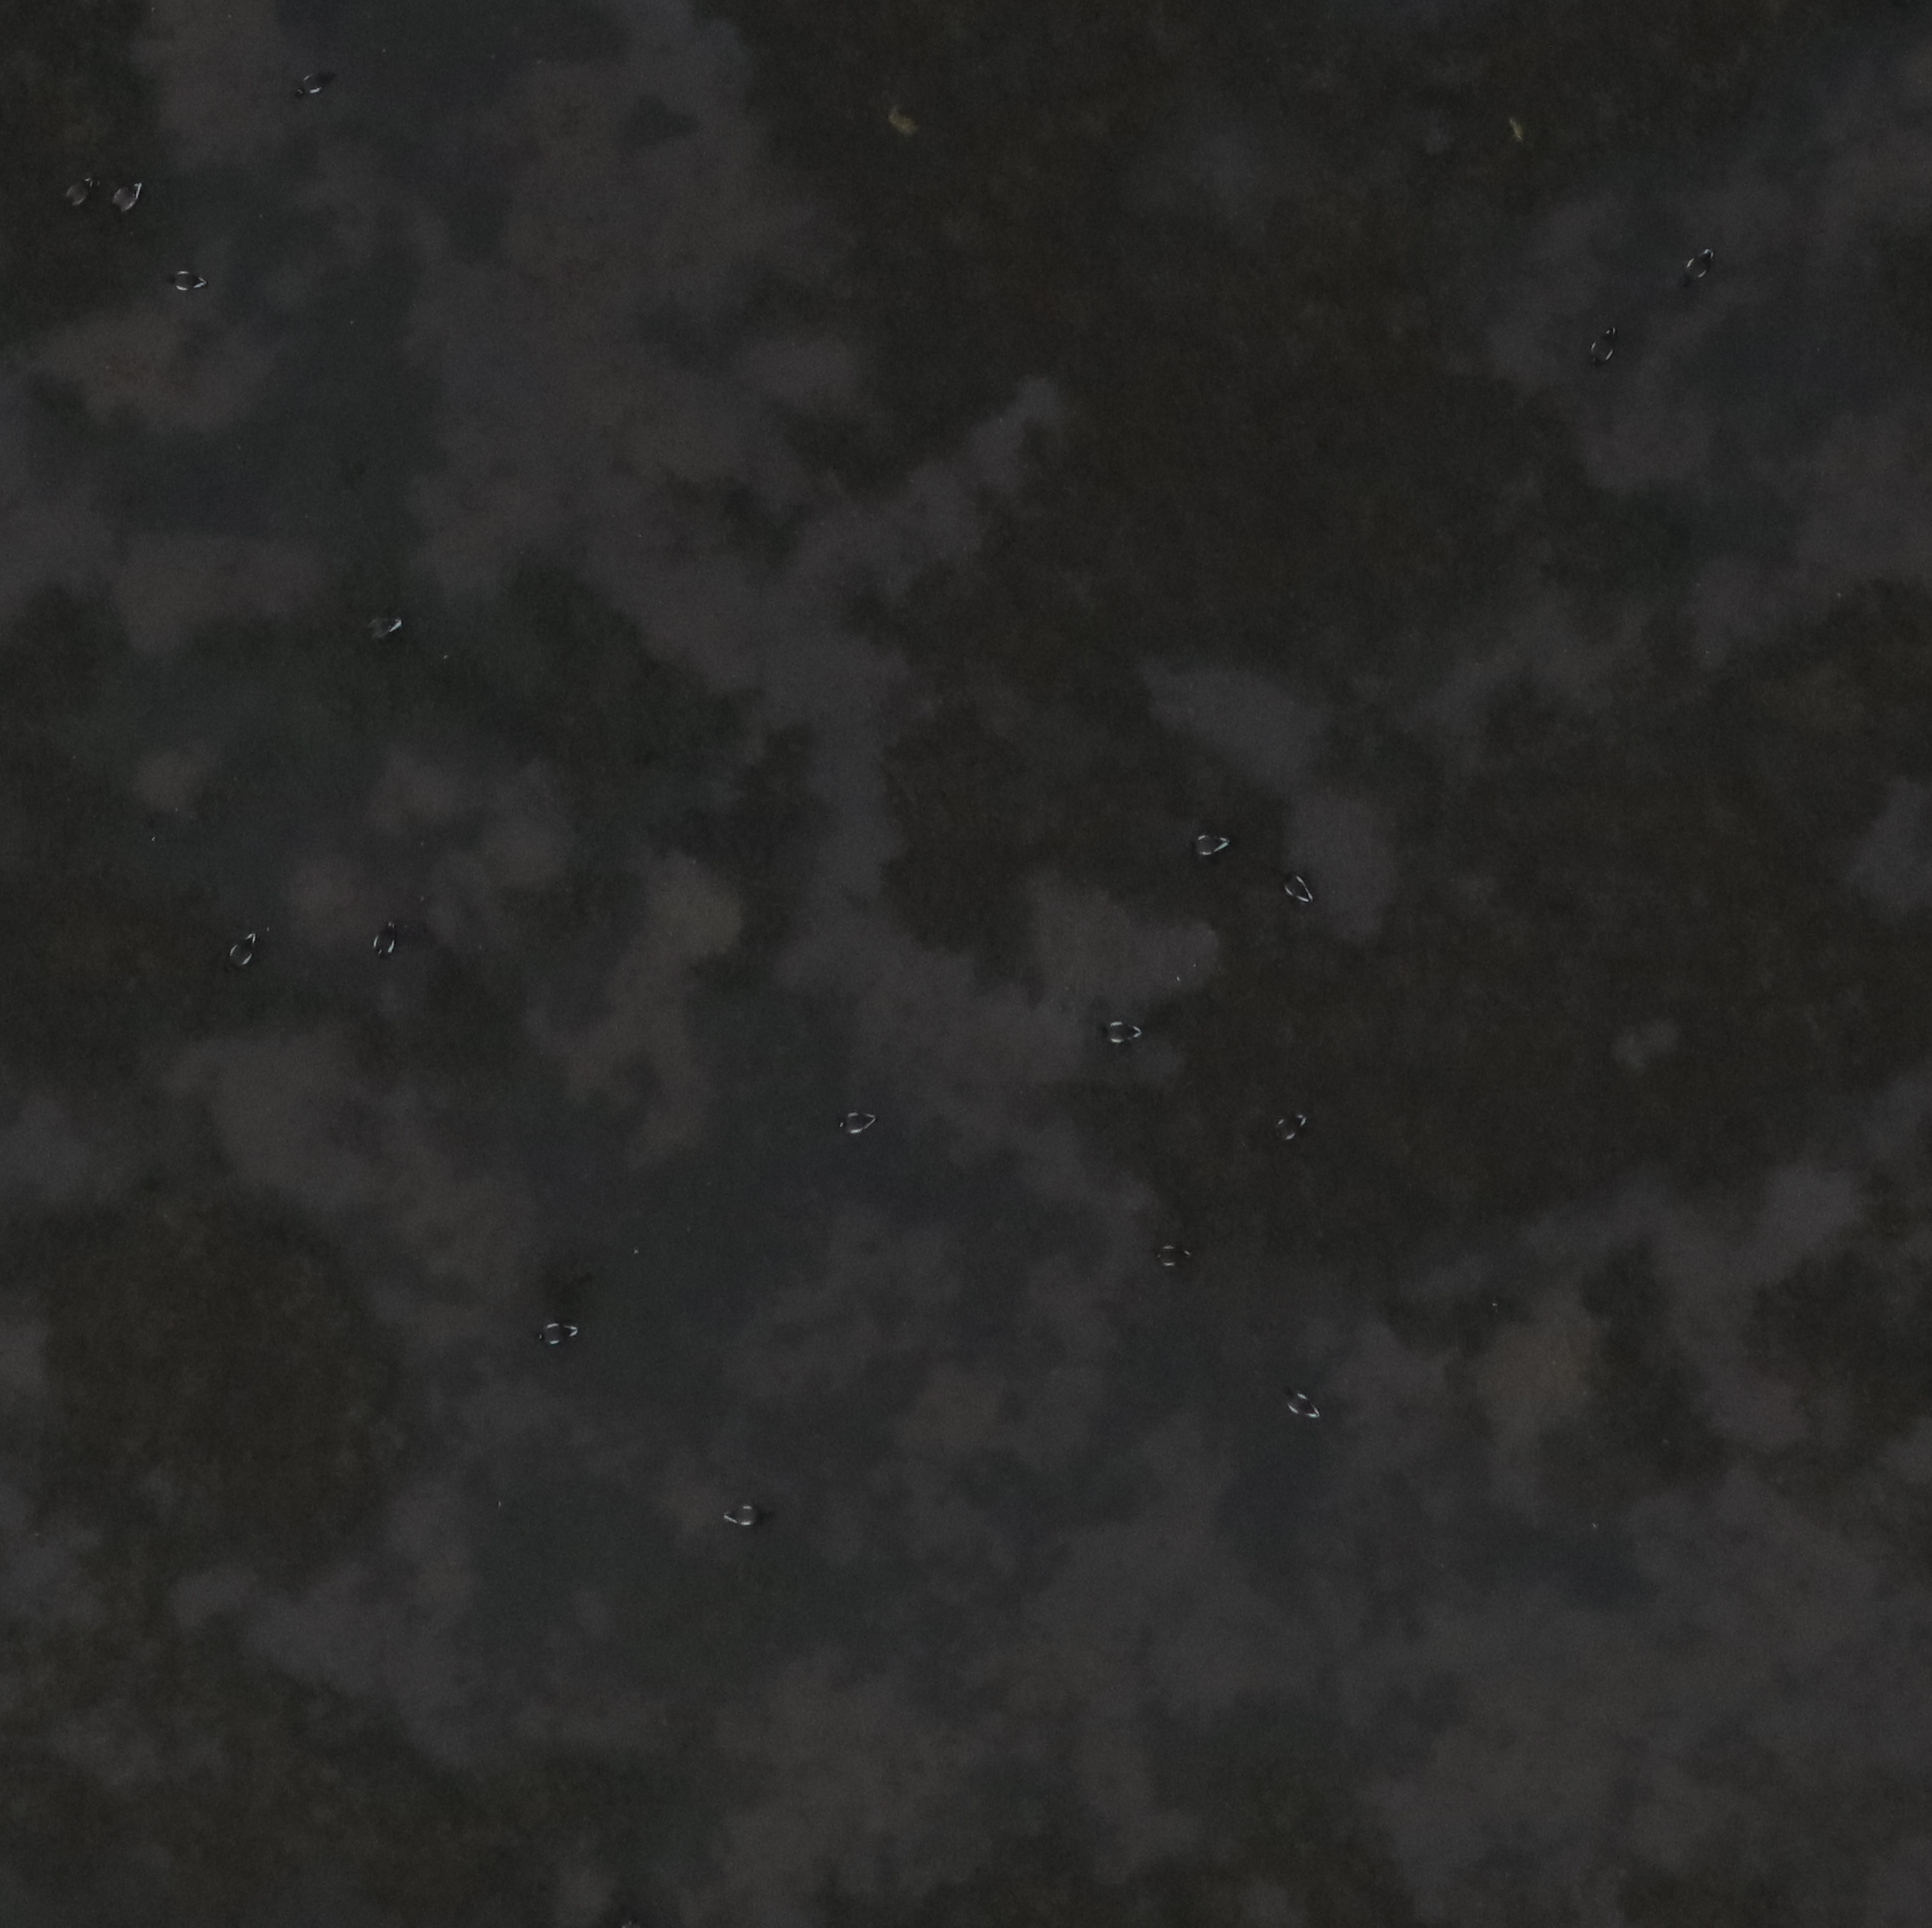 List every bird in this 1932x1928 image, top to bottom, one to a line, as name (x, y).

brant (312, 87)
brant (79, 192)
brant (128, 198)
brant (1696, 266)
brant (188, 282)
brant (1602, 349)
brant (381, 625)
brant (1209, 846)
brant (1298, 888)
brant (383, 944)
brant (245, 951)
brant (1120, 1034)
brant (859, 1124)
brant (1292, 1127)
brant (1168, 1253)
brant (555, 1333)
brant (1303, 1407)
brant (744, 1516)